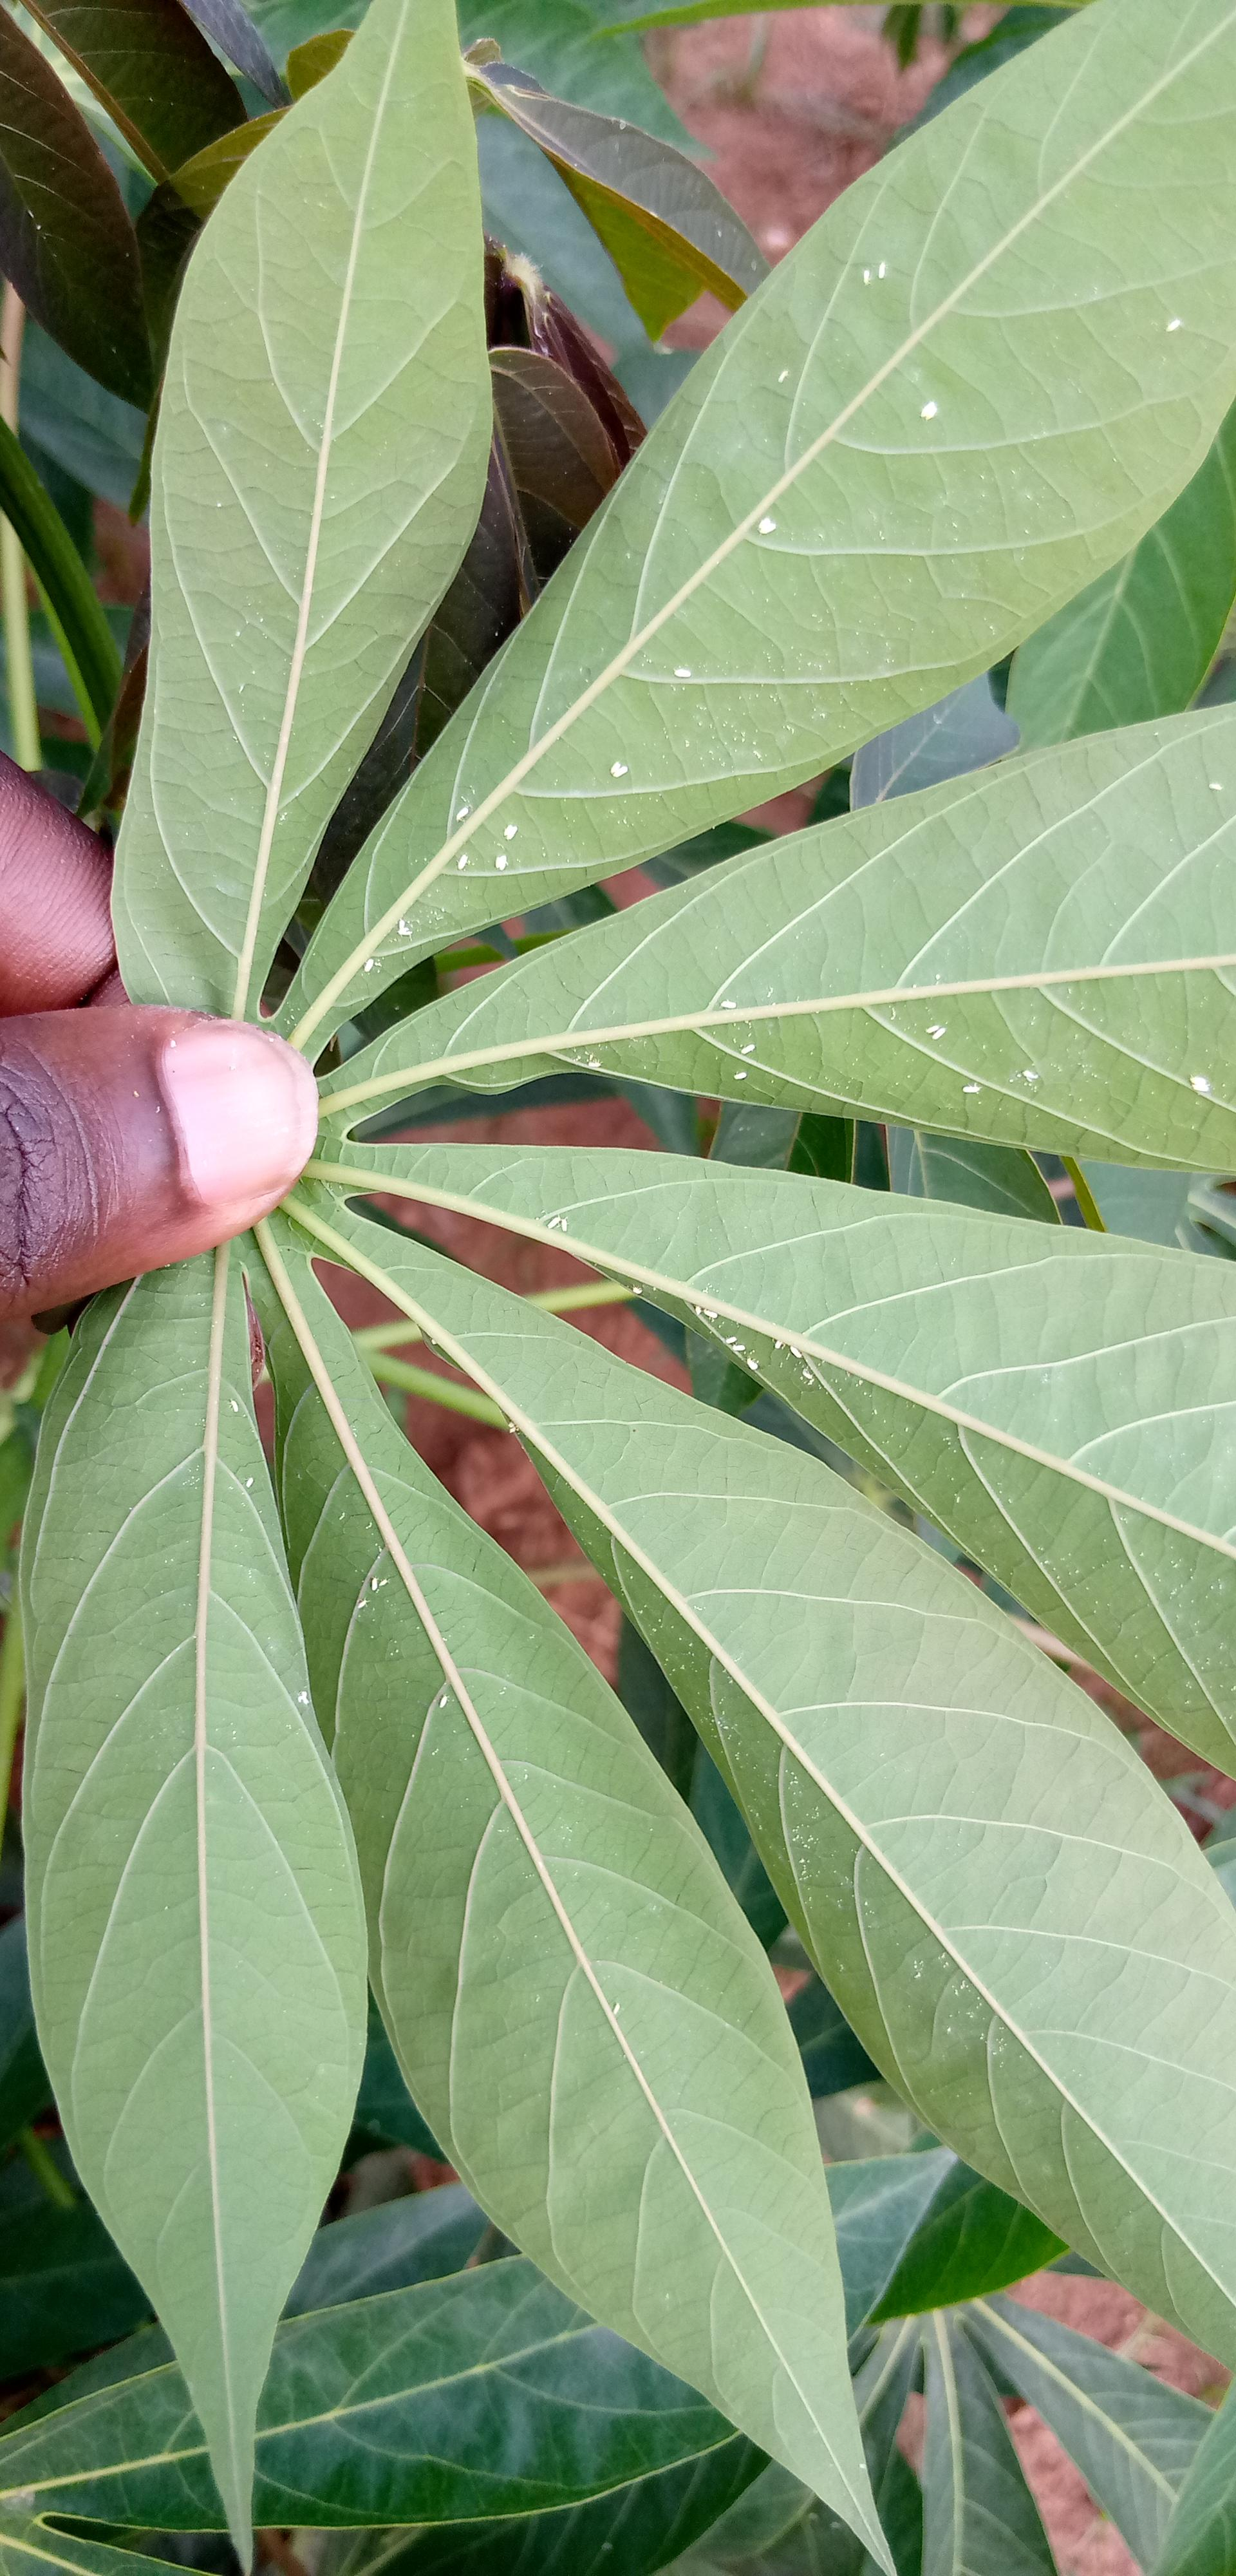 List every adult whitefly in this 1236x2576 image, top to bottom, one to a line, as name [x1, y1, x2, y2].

whitefly [878, 261, 886, 281]
whitefly [863, 267, 870, 286]
whitefly [1166, 318, 1182, 332]
whitefly [778, 369, 792, 384]
whitefly [920, 401, 938, 421]
whitefly [757, 515, 778, 535]
whitefly [673, 667, 693, 679]
whitefly [610, 760, 629, 778]
whitefly [1206, 782, 1223, 792]
whitefly [455, 805, 470, 822]
whitefly [503, 824, 520, 841]
whitefly [457, 851, 469, 871]
whitefly [494, 854, 508, 871]
whitefly [397, 918, 413, 937]
whitefly [364, 958, 375, 974]
whitefly [720, 999, 737, 1009]
whitefly [924, 1024, 946, 1040]
whitefly [739, 1043, 756, 1056]
whitefly [586, 1059, 603, 1067]
whitefly [1021, 1068, 1039, 1084]
whitefly [733, 1071, 747, 1081]
whitefly [961, 1083, 982, 1094]
whitefly [546, 1215, 561, 1229]
whitefly [560, 1217, 568, 1232]
whitefly [632, 1286, 643, 1294]
whitefly [694, 1305, 702, 1316]
whitefly [702, 1308, 718, 1318]
whitefly [724, 1336, 738, 1343]
whitefly [774, 1339, 783, 1350]
whitefly [731, 1343, 746, 1351]
whitefly [789, 1345, 802, 1359]
whitefly [745, 1356, 758, 1370]
whitefly [801, 1369, 813, 1379]
whitefly [229, 1399, 241, 1414]
whitefly [245, 1476, 255, 1488]
whitefly [370, 1576, 379, 1592]
whitefly [379, 1578, 388, 1587]
whitefly [358, 1599, 369, 1610]
whitefly [296, 1689, 311, 1707]
whitefly [438, 1694, 448, 1709]
whitefly [612, 2003, 623, 2015]